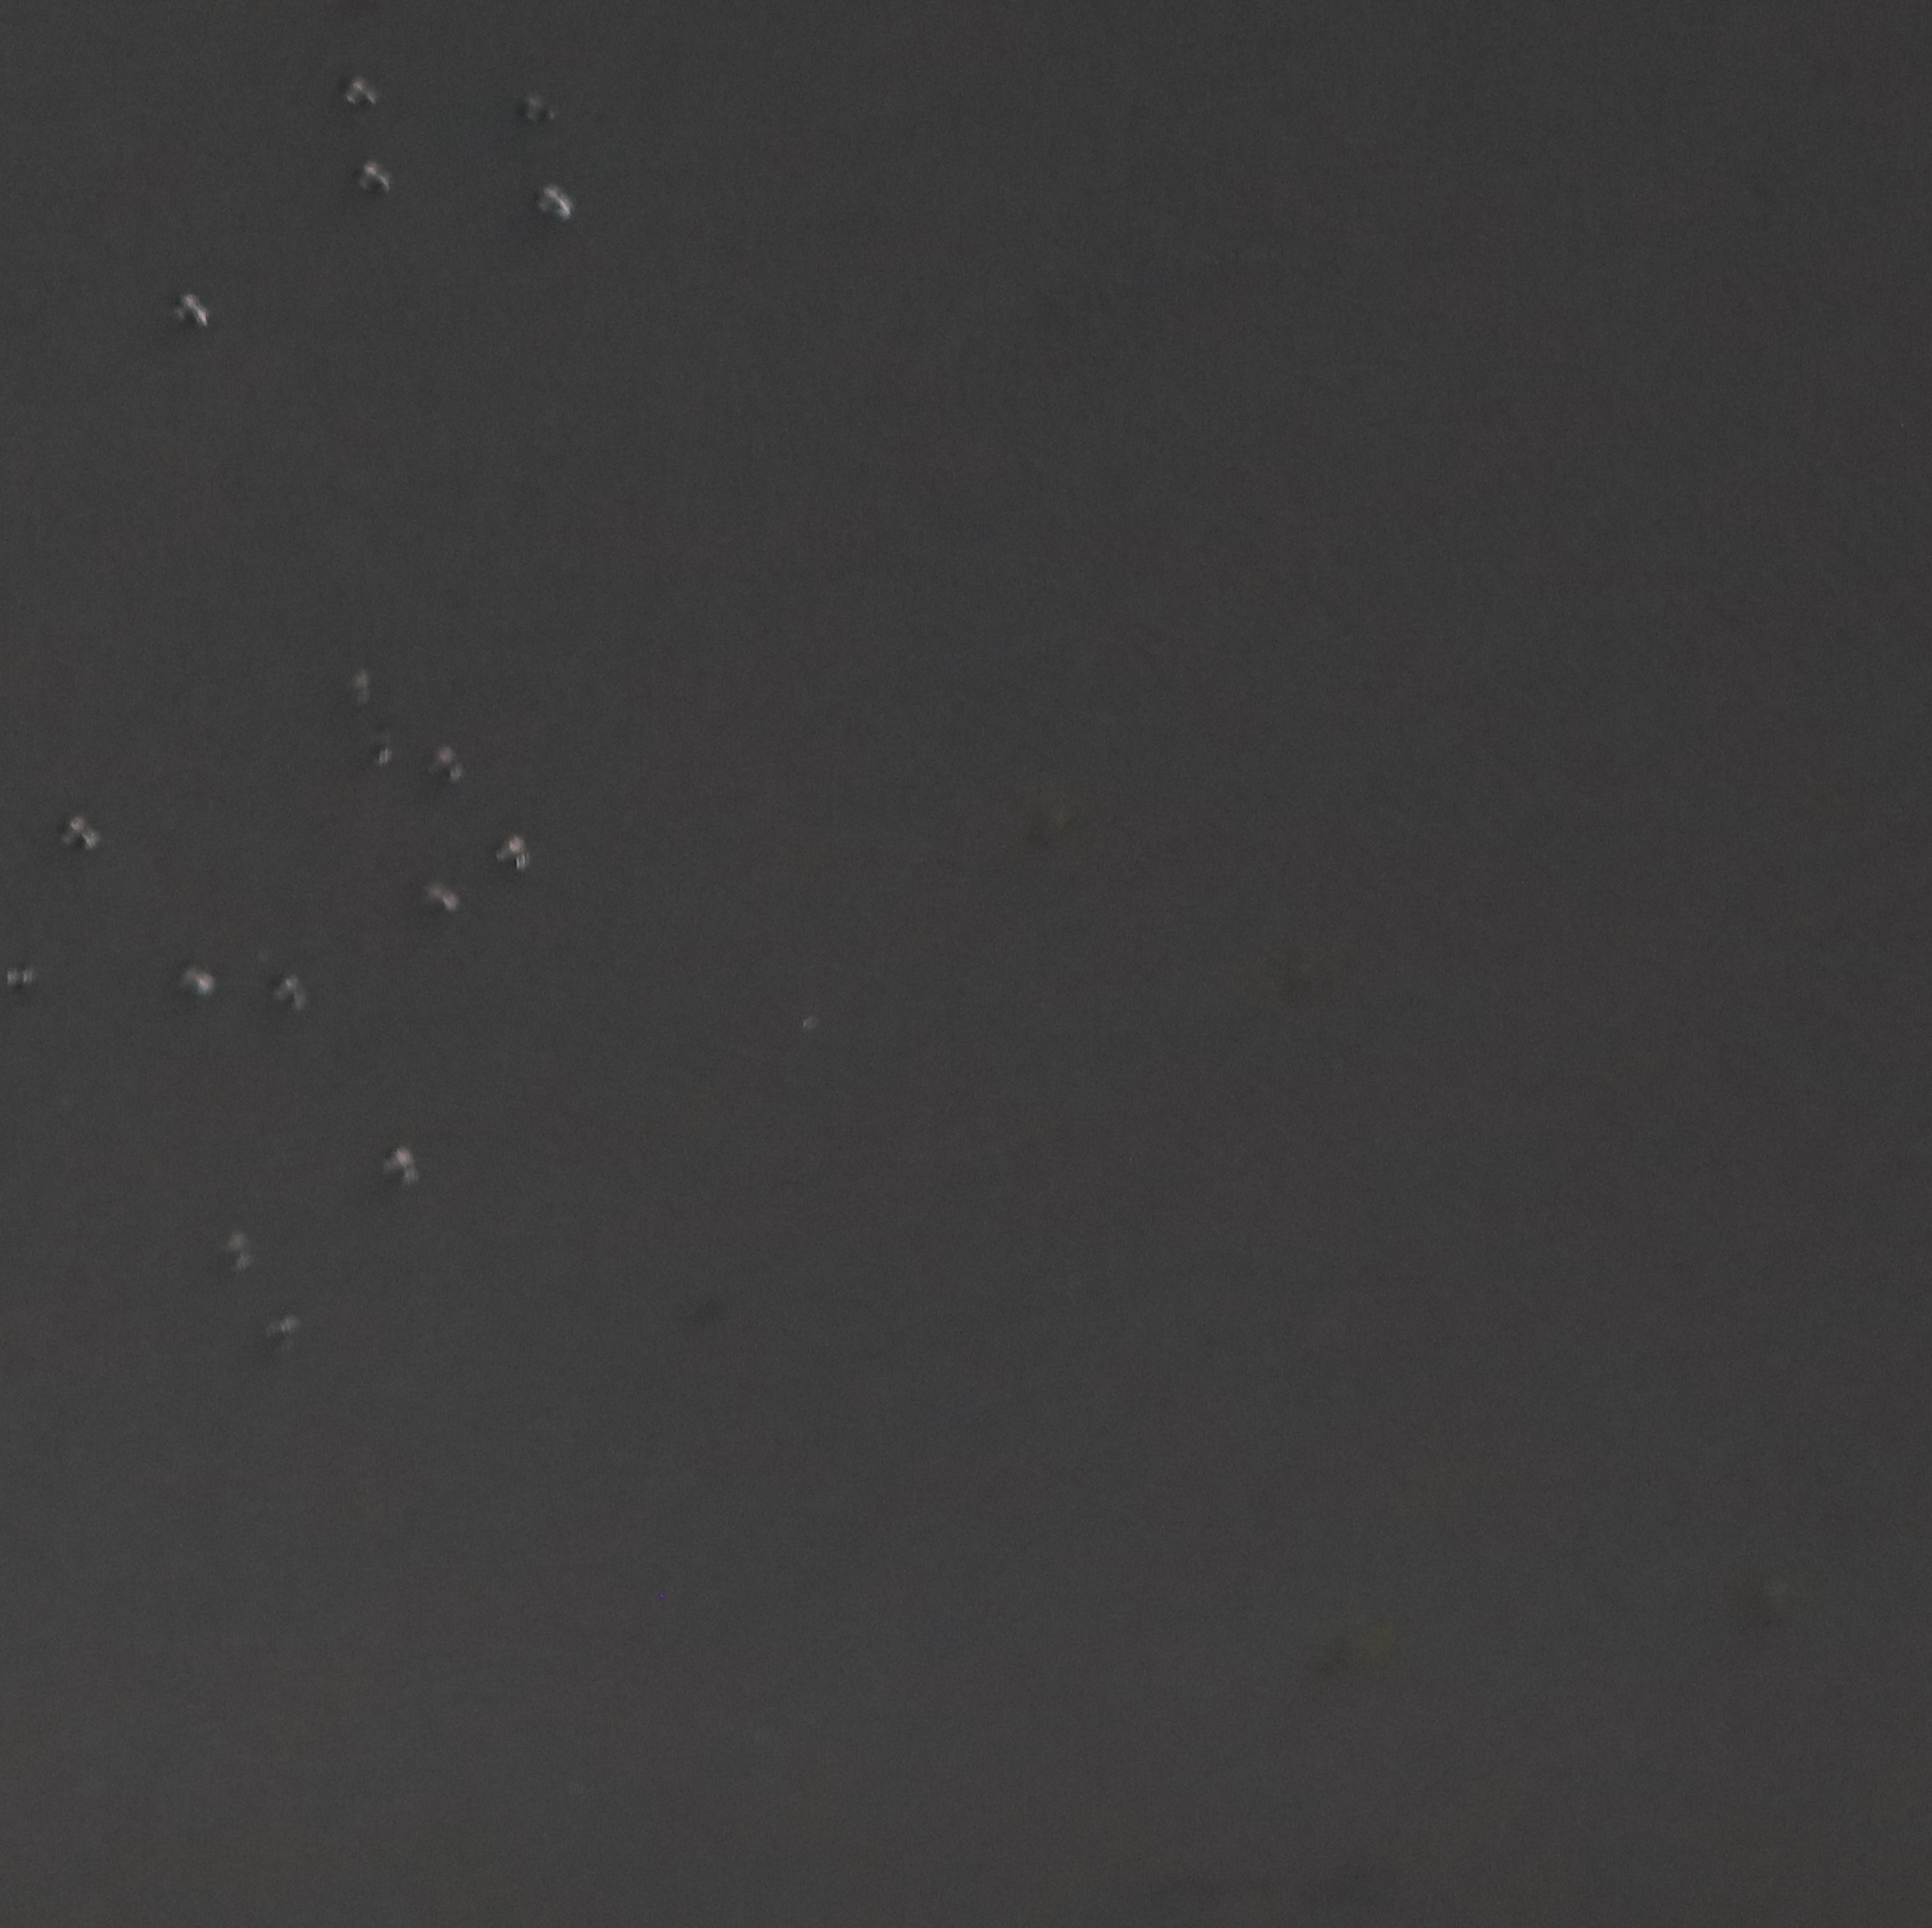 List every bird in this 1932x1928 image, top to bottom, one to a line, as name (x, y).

brant (359, 91)
brant (537, 107)
brant (369, 176)
brant (554, 201)
brant (191, 312)
brant (358, 677)
brant (384, 743)
brant (445, 765)
brant (77, 833)
brant (515, 853)
brant (438, 894)
brant (23, 979)
brant (196, 984)
brant (287, 991)
brant (399, 1168)
brant (232, 1249)
brant (284, 1330)